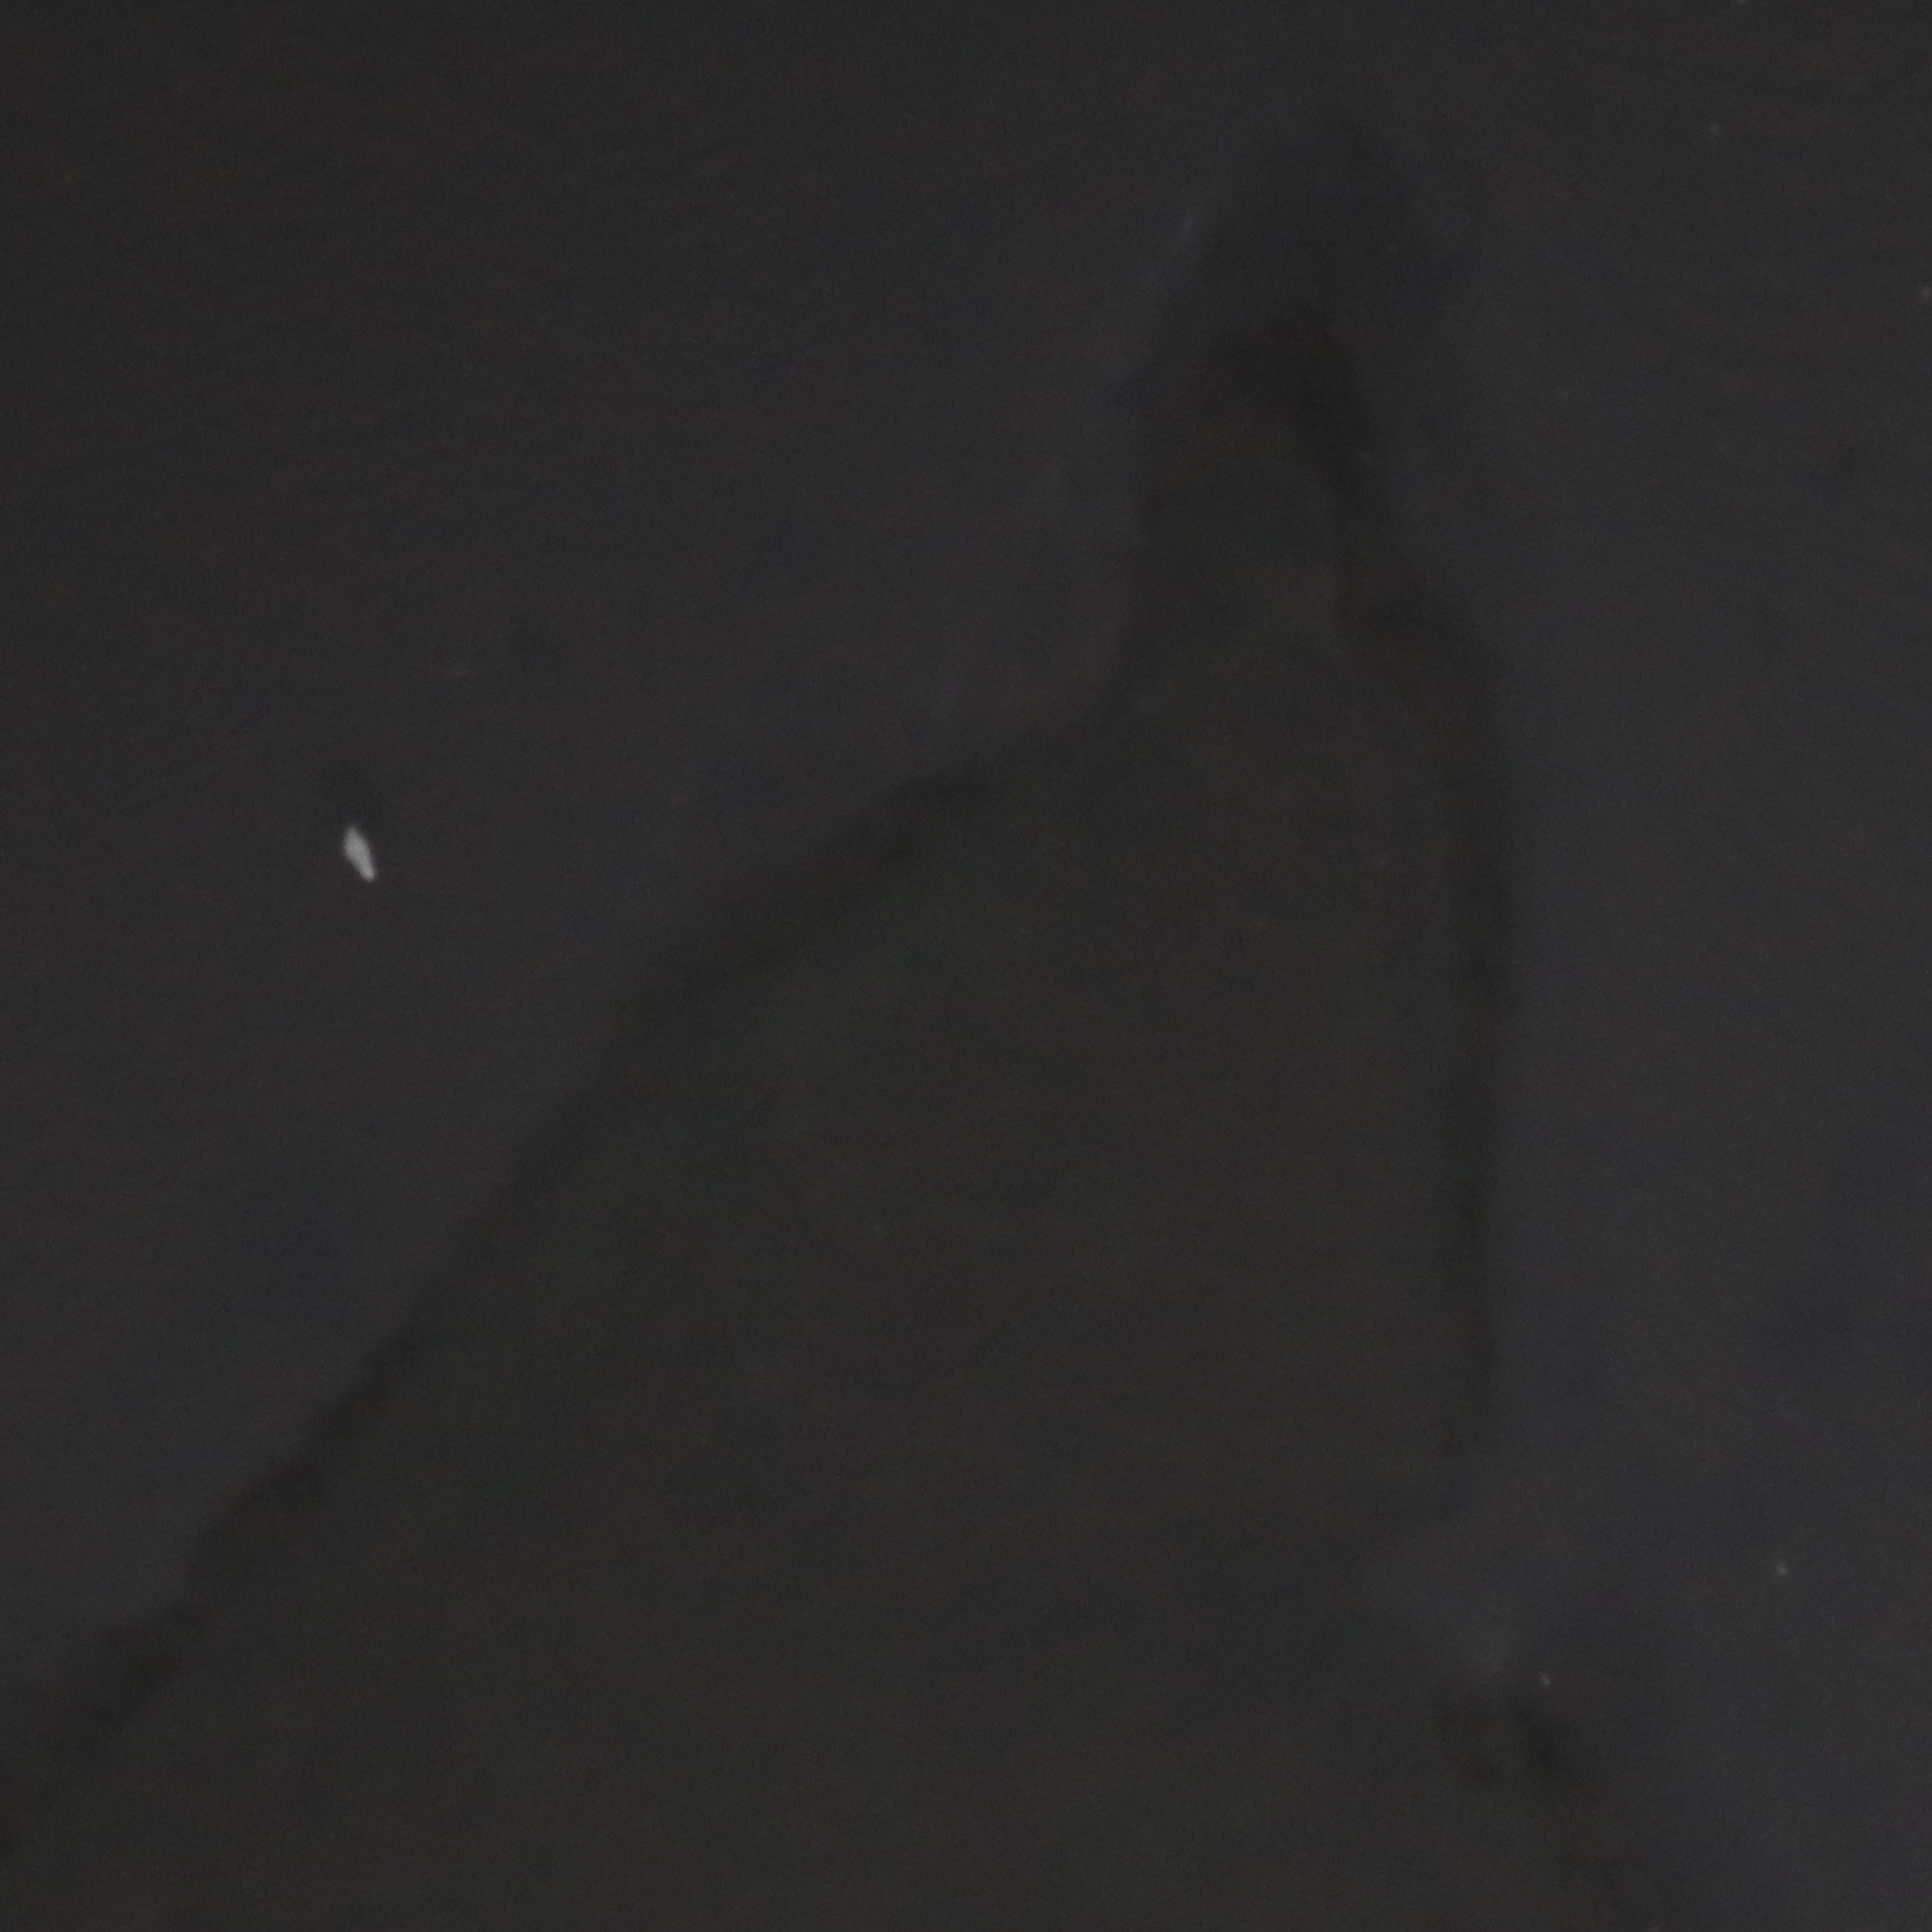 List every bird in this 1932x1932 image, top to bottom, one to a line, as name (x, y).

gull (360, 853)